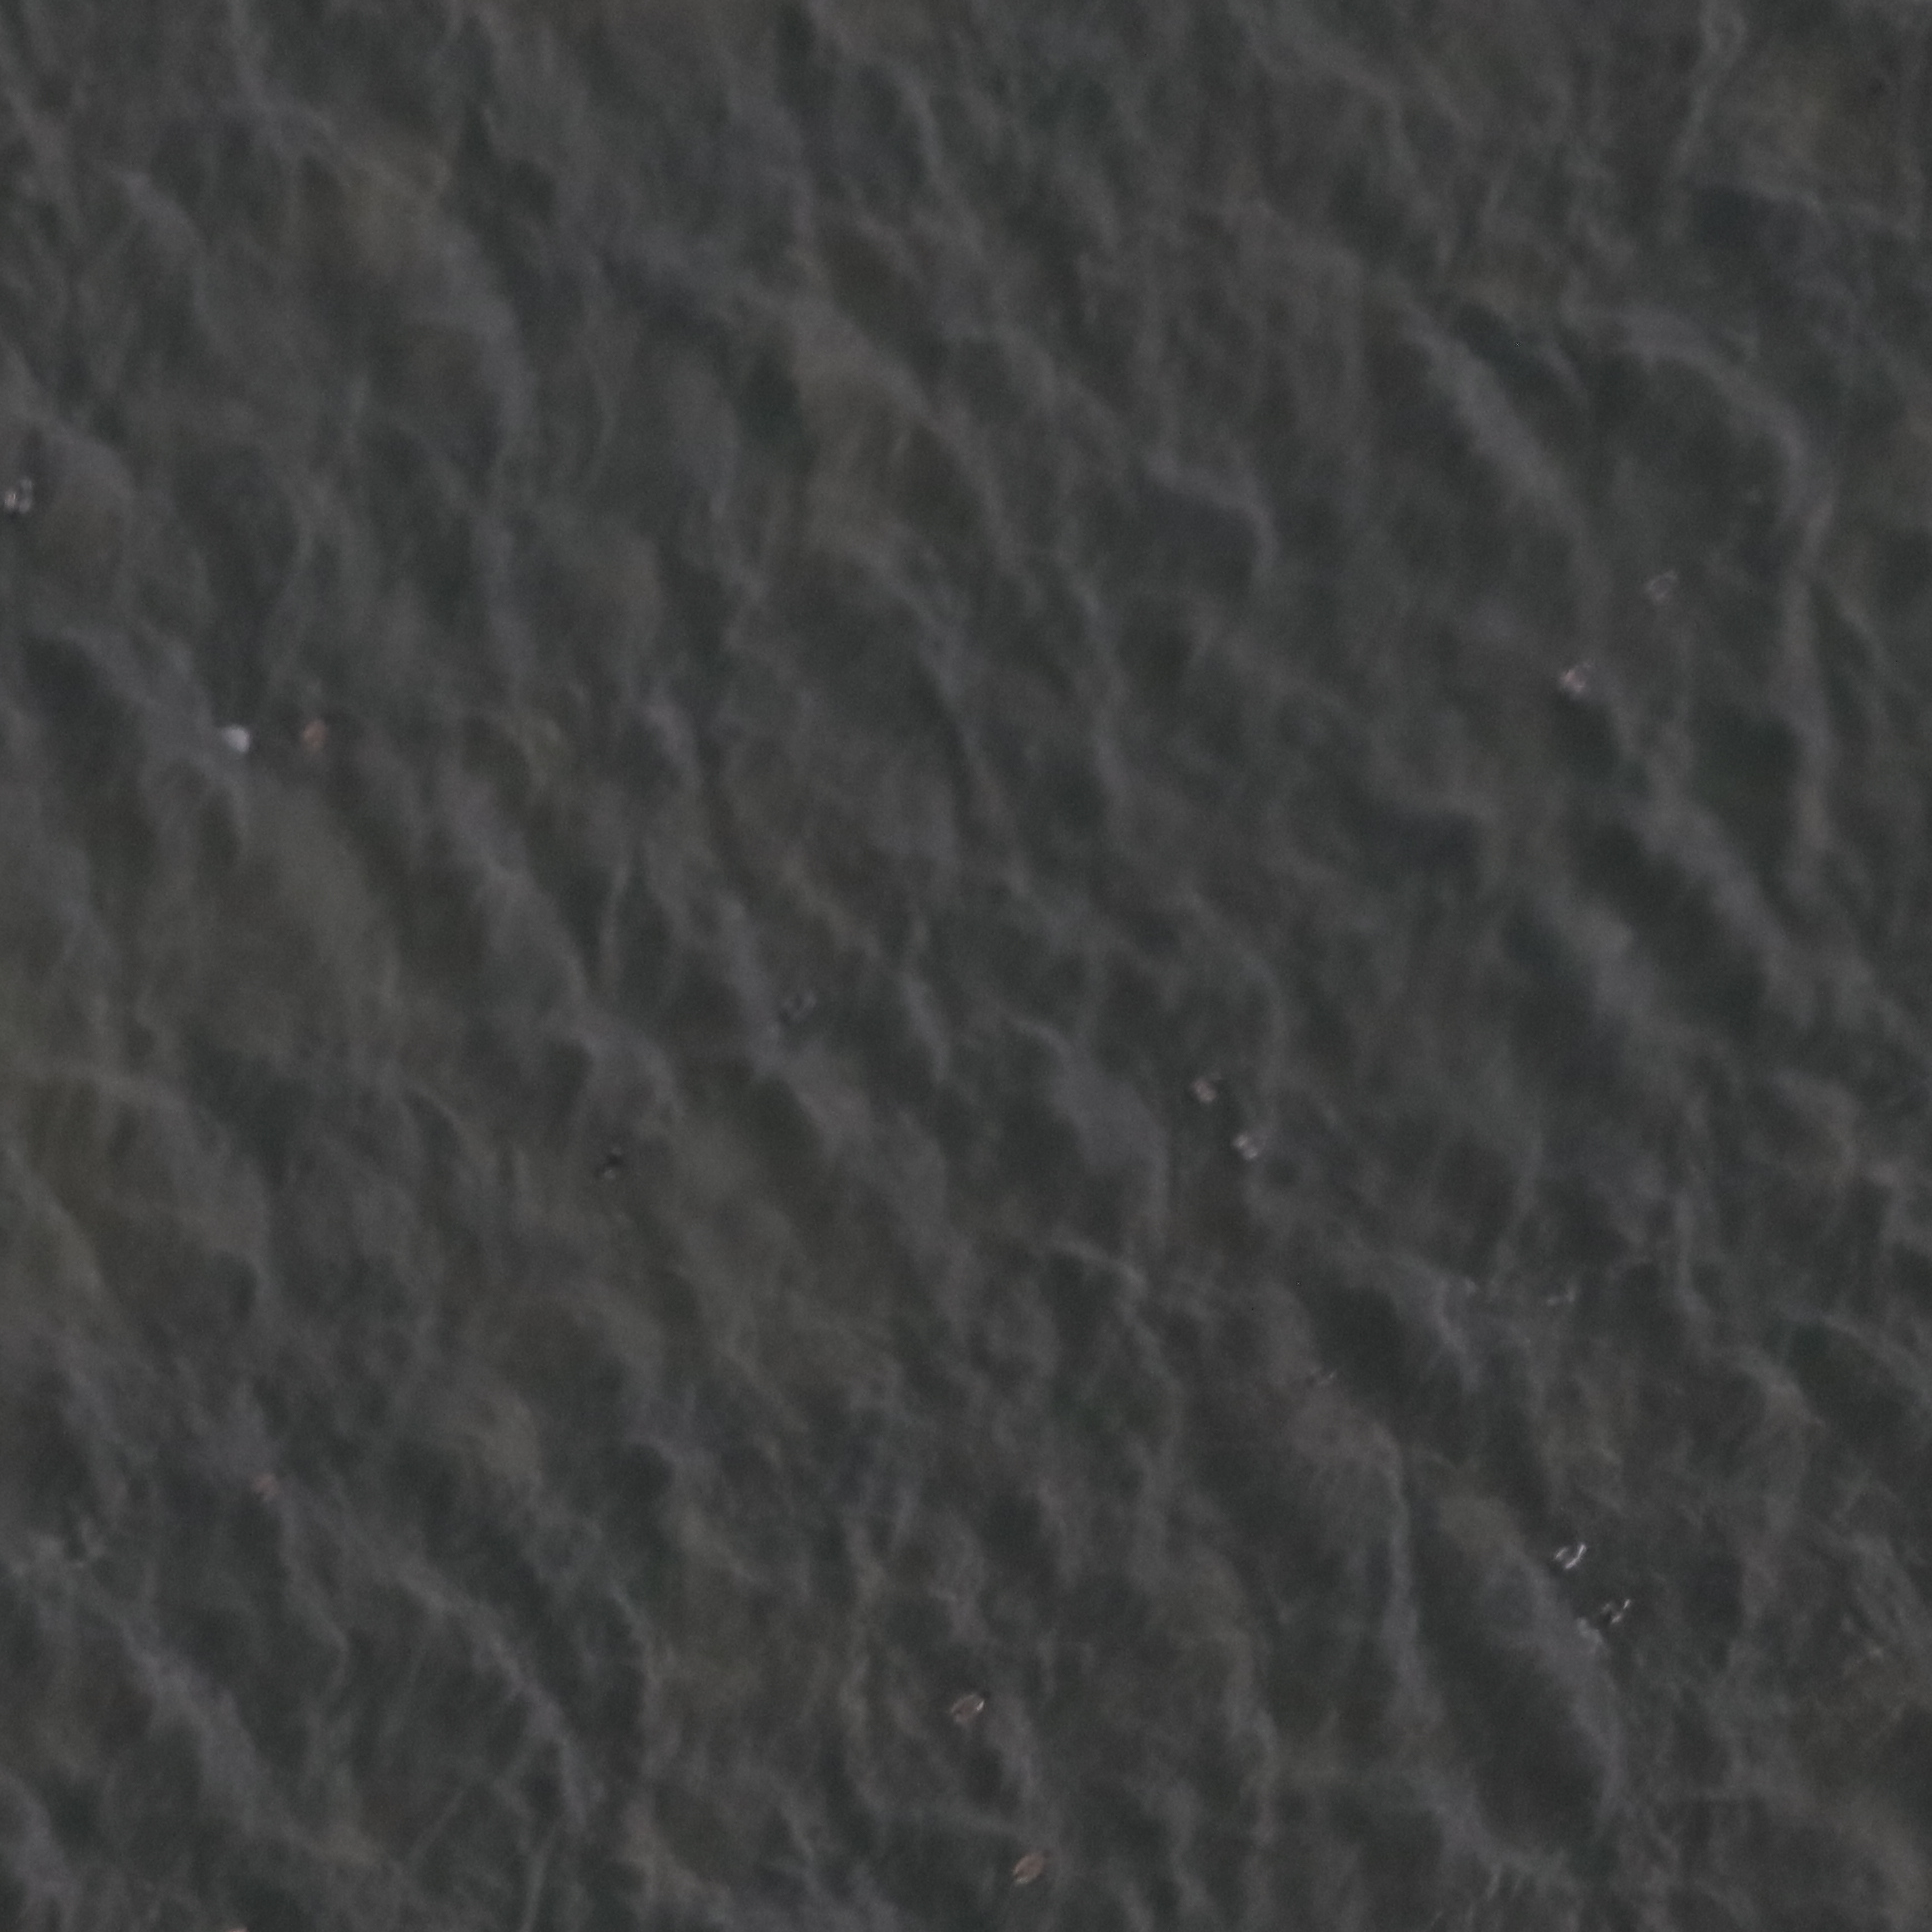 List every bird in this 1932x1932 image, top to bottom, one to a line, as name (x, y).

brant (17, 497)
brant (1667, 587)
brant (1573, 681)
Canada goose (315, 734)
brant (792, 1004)
brant (1206, 1085)
brant (1249, 1146)
brant (609, 1167)
brant (1321, 1376)
brant (1564, 1553)
brant (1616, 1610)
Canada goose (962, 1705)
Canada goose (1021, 1868)